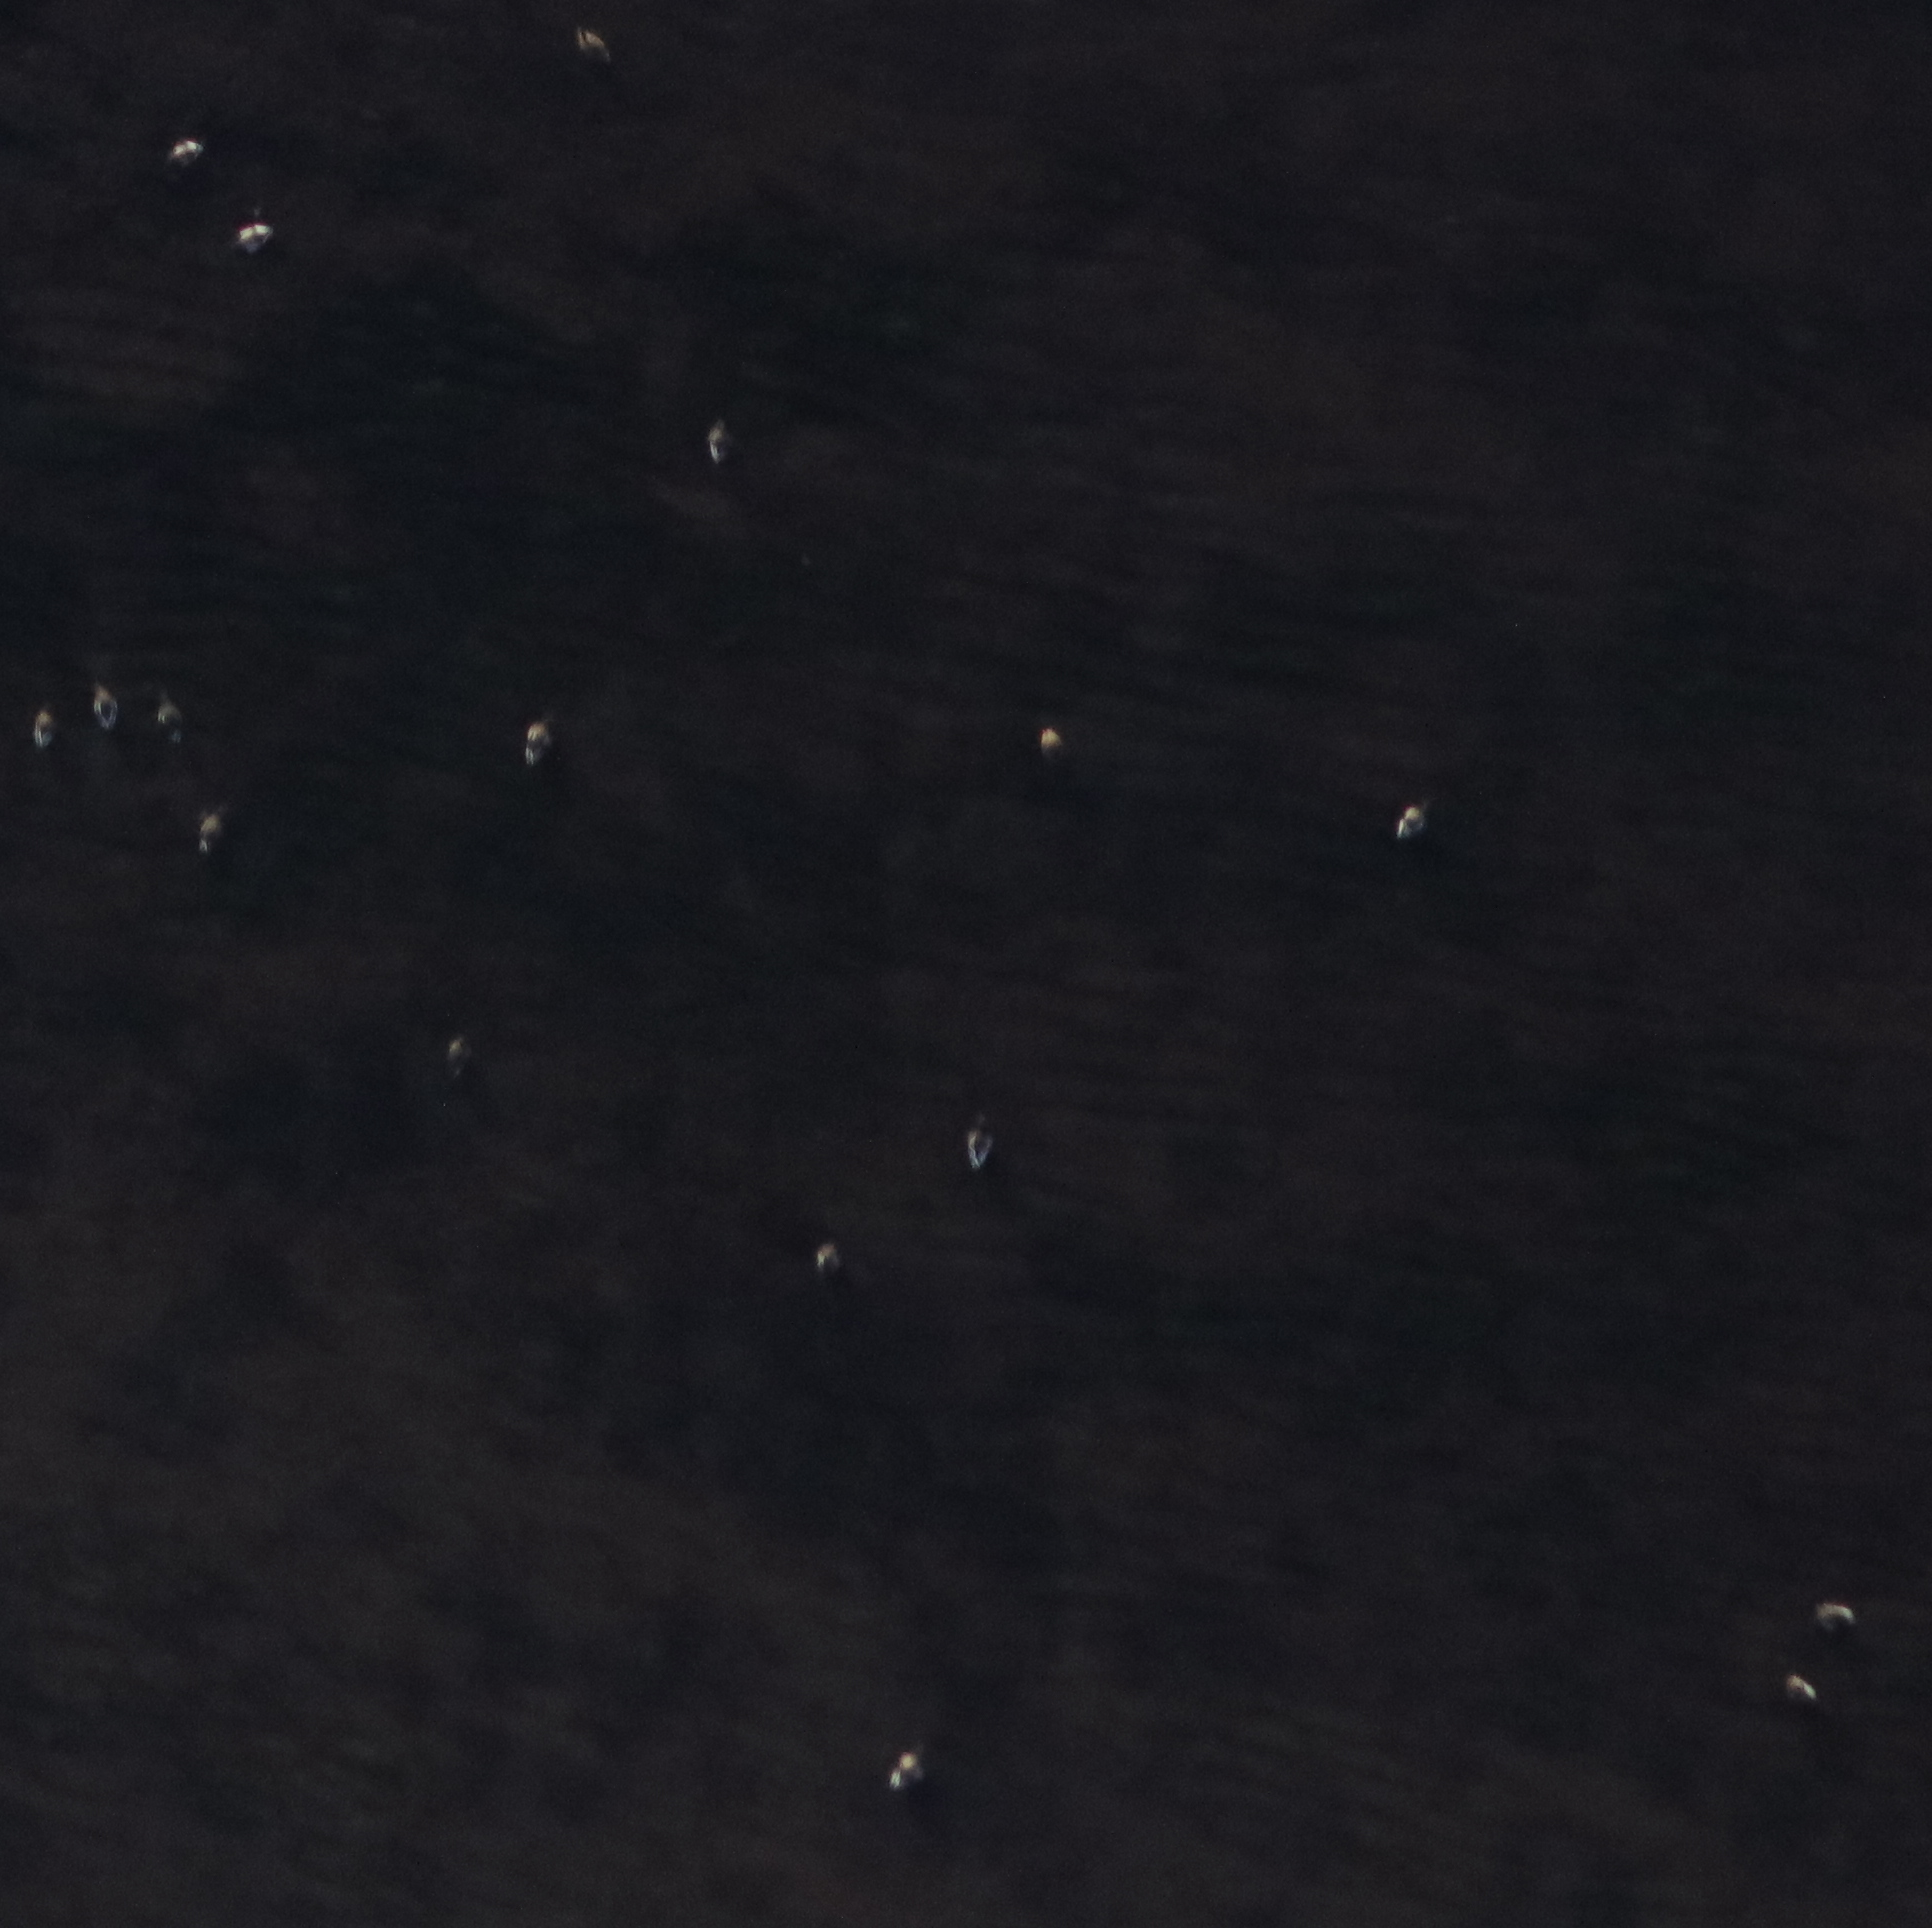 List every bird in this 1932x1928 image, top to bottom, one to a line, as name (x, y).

Canada goose (595, 49)
brant (181, 150)
brant (253, 236)
brant (720, 446)
brant (107, 701)
brant (167, 725)
brant (43, 728)
brant (1055, 741)
brant (539, 748)
brant (1408, 830)
brant (215, 831)
brant (464, 1052)
brant (979, 1140)
brant (829, 1264)
brant (1833, 1616)
brant (1794, 1687)
brant (909, 1771)